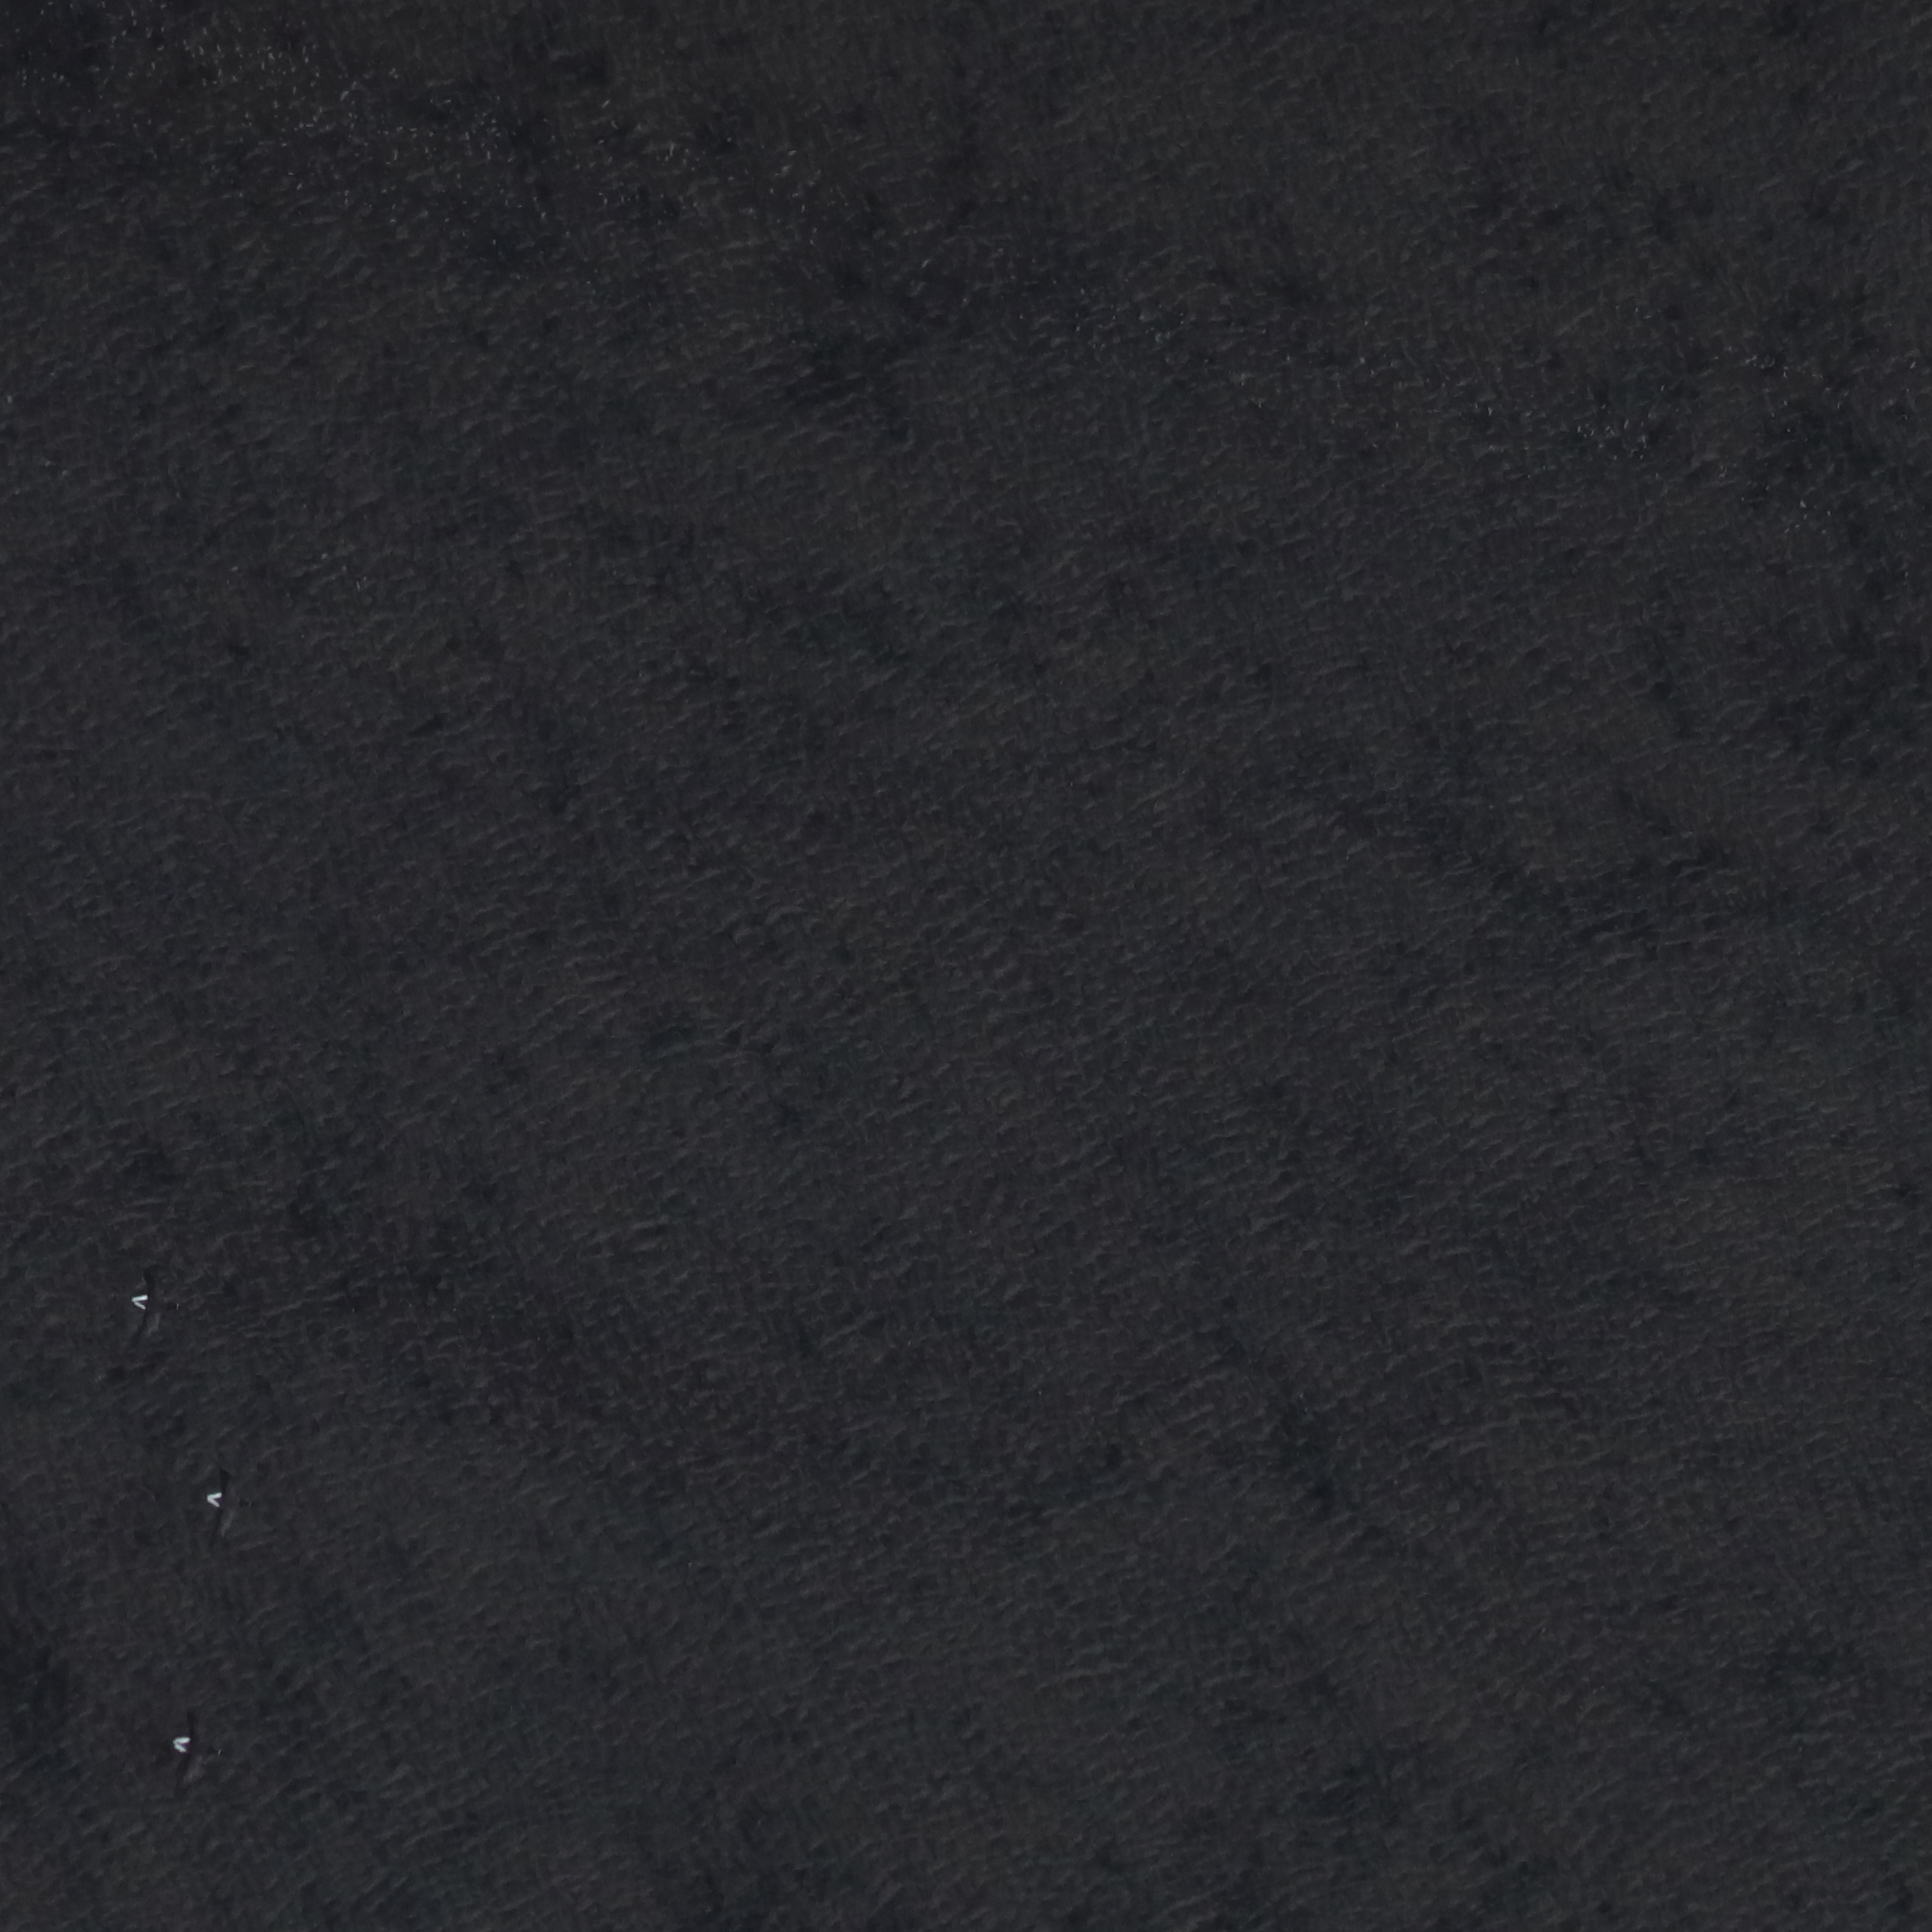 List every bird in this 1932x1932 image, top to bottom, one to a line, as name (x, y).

brant (151, 1305)
brant (227, 1497)
brant (189, 1748)